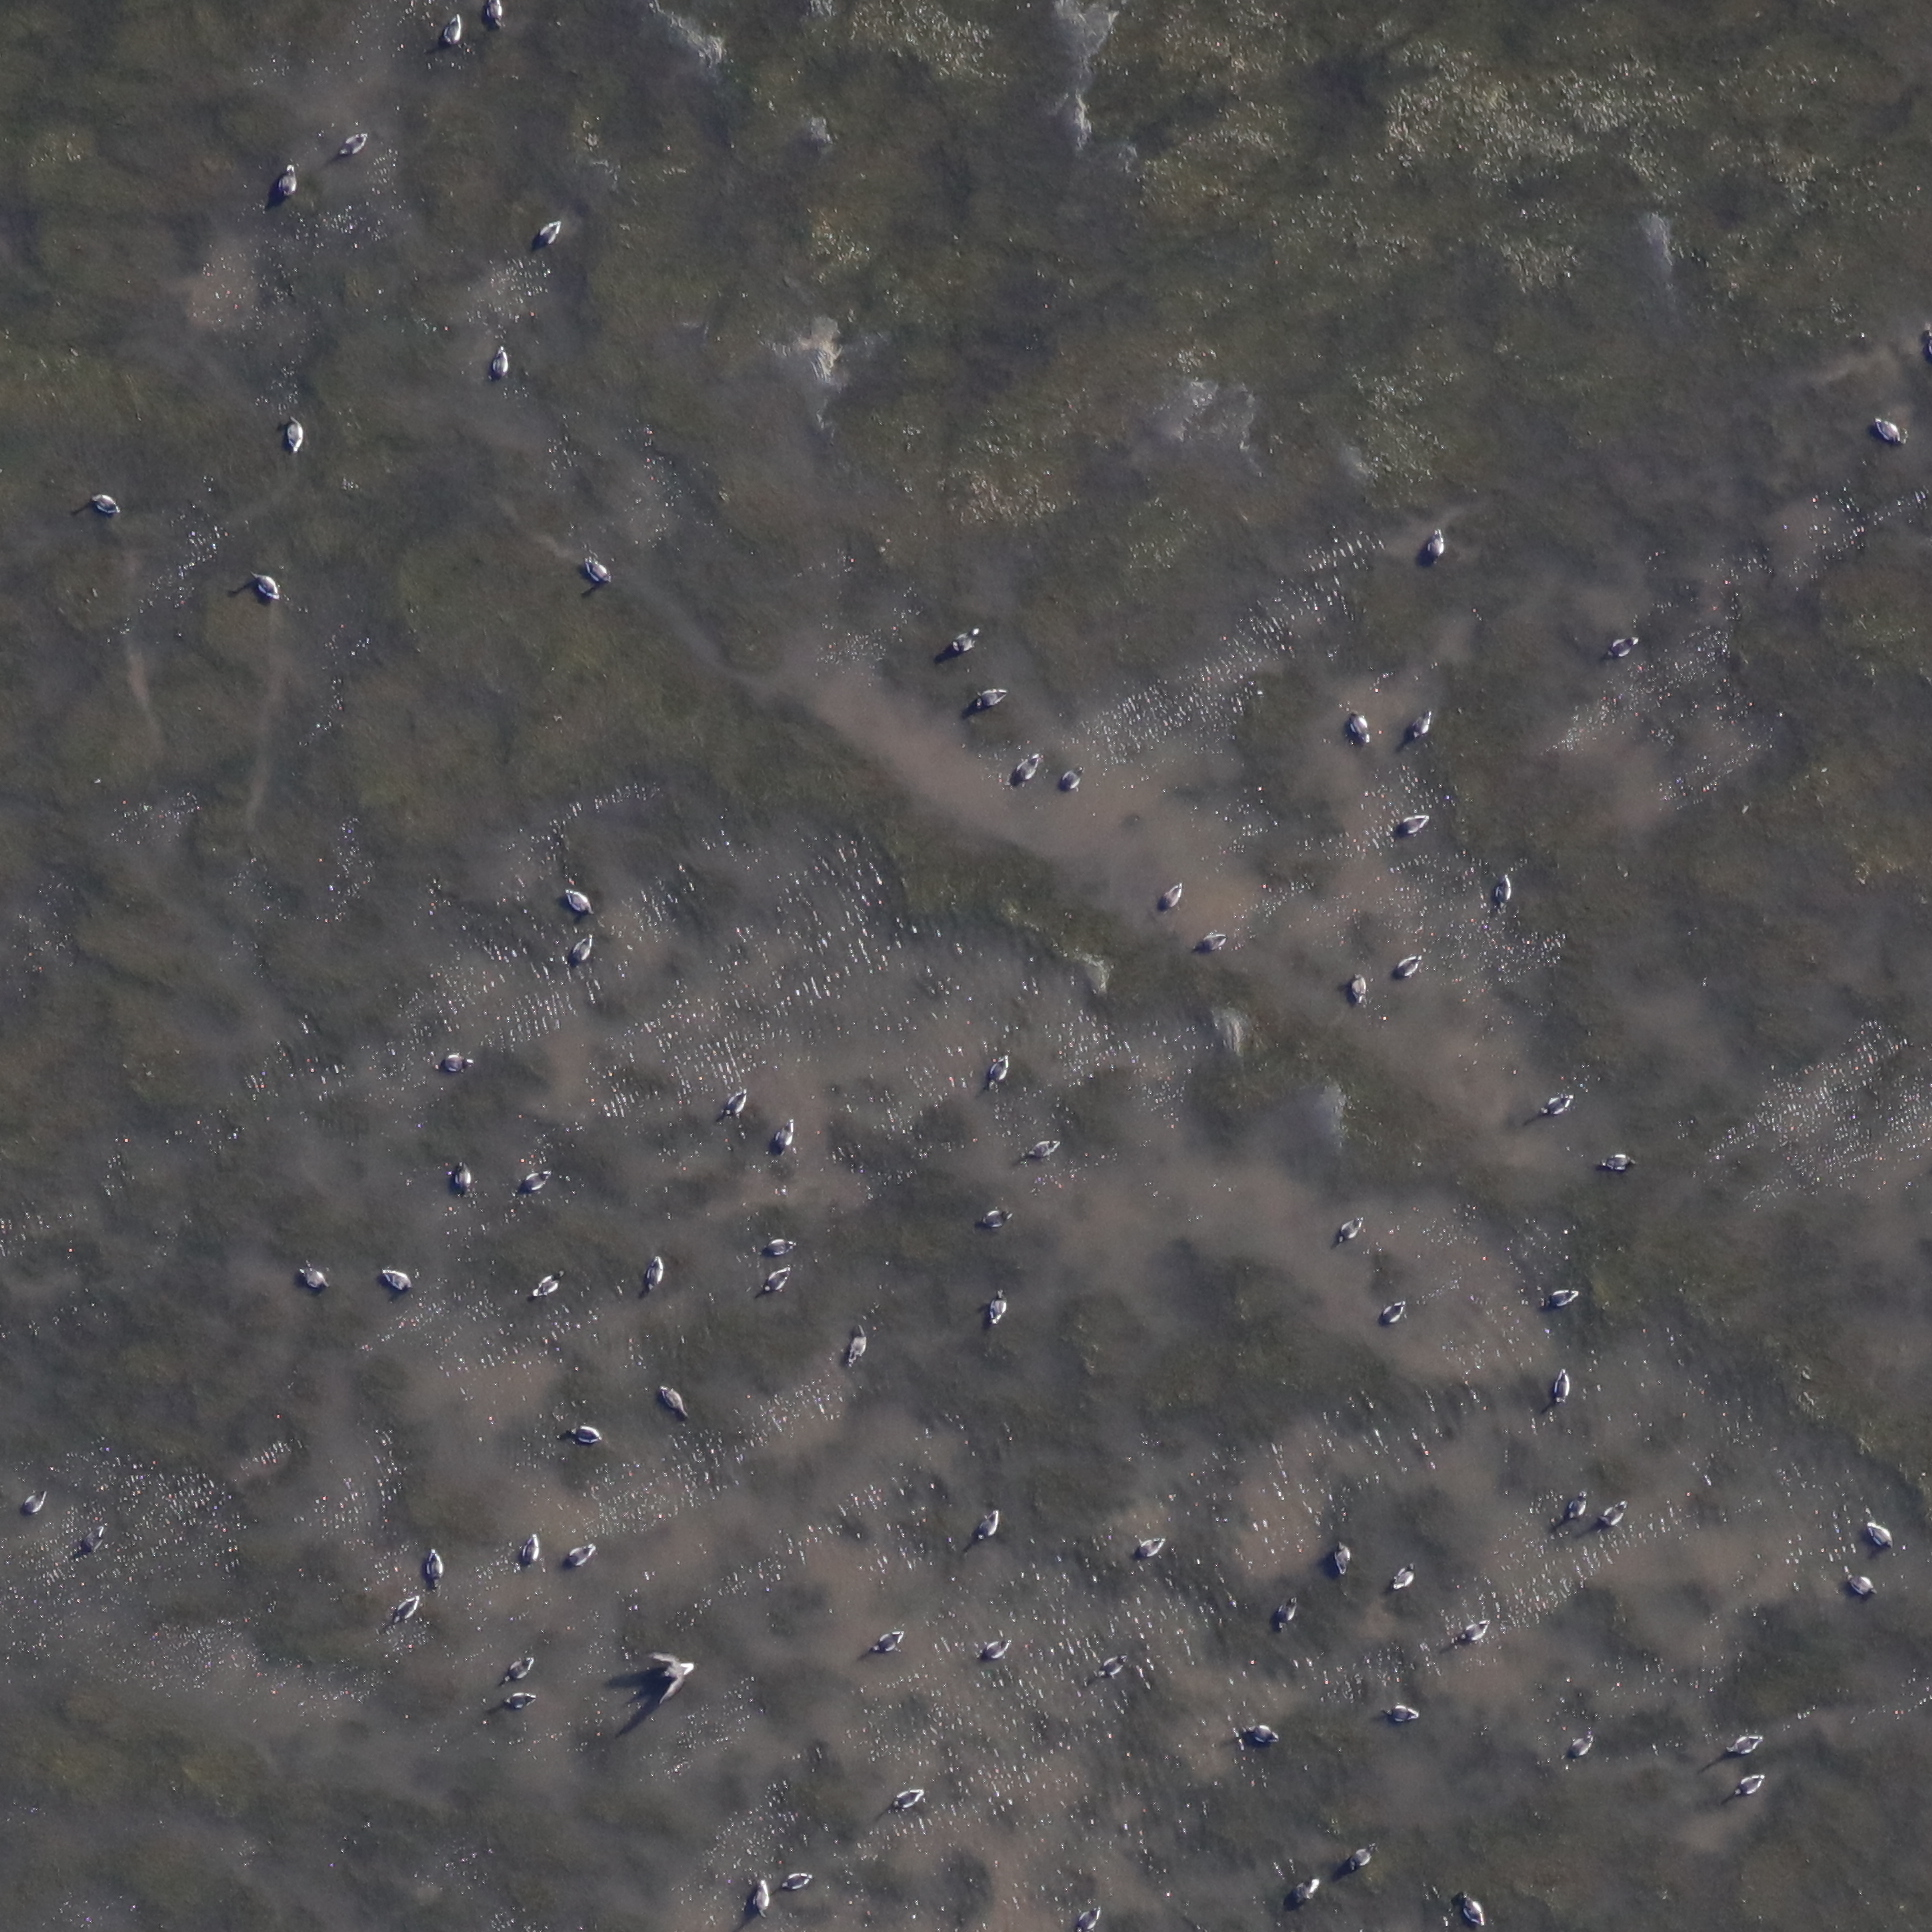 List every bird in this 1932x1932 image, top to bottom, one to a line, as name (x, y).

brant (493, 8)
brant (454, 29)
brant (353, 144)
brant (287, 182)
brant (548, 234)
brant (500, 365)
brant (1888, 431)
brant (298, 436)
brant (104, 503)
brant (1436, 546)
brant (597, 571)
brant (267, 586)
brant (963, 643)
brant (1621, 647)
brant (992, 698)
brant (1422, 724)
brant (1359, 728)
brant (1028, 769)
brant (1071, 779)
brant (1414, 823)
brant (1502, 891)
brant (1172, 893)
brant (578, 901)
brant (1214, 940)
brant (583, 947)
brant (1408, 967)
brant (1359, 987)
brant (454, 1063)
brant (999, 1070)
brant (734, 1104)
brant (1557, 1106)
brant (784, 1137)
brant (1044, 1147)
brant (1620, 1162)
brant (462, 1178)
brant (533, 1182)
brant (994, 1218)
brant (1348, 1231)
brant (778, 1245)
brant (653, 1275)
brant (313, 1278)
brant (400, 1280)
brant (550, 1281)
brant (776, 1281)
brant (1563, 1300)
brant (996, 1308)
brant (1391, 1313)
brant (860, 1345)
brant (1561, 1386)
brant (676, 1401)
brant (586, 1435)
brant (34, 1502)
brant (1577, 1507)
brant (1613, 1515)
brant (989, 1525)
brant (1880, 1536)
brant (89, 1537)
brant (1151, 1547)
brant (530, 1552)
brant (581, 1554)
brant (1343, 1558)
brant (434, 1565)
brant (1403, 1576)
brant (1863, 1586)
brant (404, 1609)
brant (1287, 1613)
brant (1480, 1630)
brant (887, 1642)
brant (995, 1649)
brant (678, 1667)
brant (1114, 1667)
brant (519, 1669)
brant (519, 1702)
brant (1402, 1713)
brant (1262, 1734)
brant (1743, 1745)
brant (1581, 1747)
brant (1750, 1784)
brant (906, 1799)
brant (1360, 1857)
brant (797, 1882)
brant (1304, 1891)
brant (765, 1897)
brant (1472, 1911)
brant (1082, 1920)